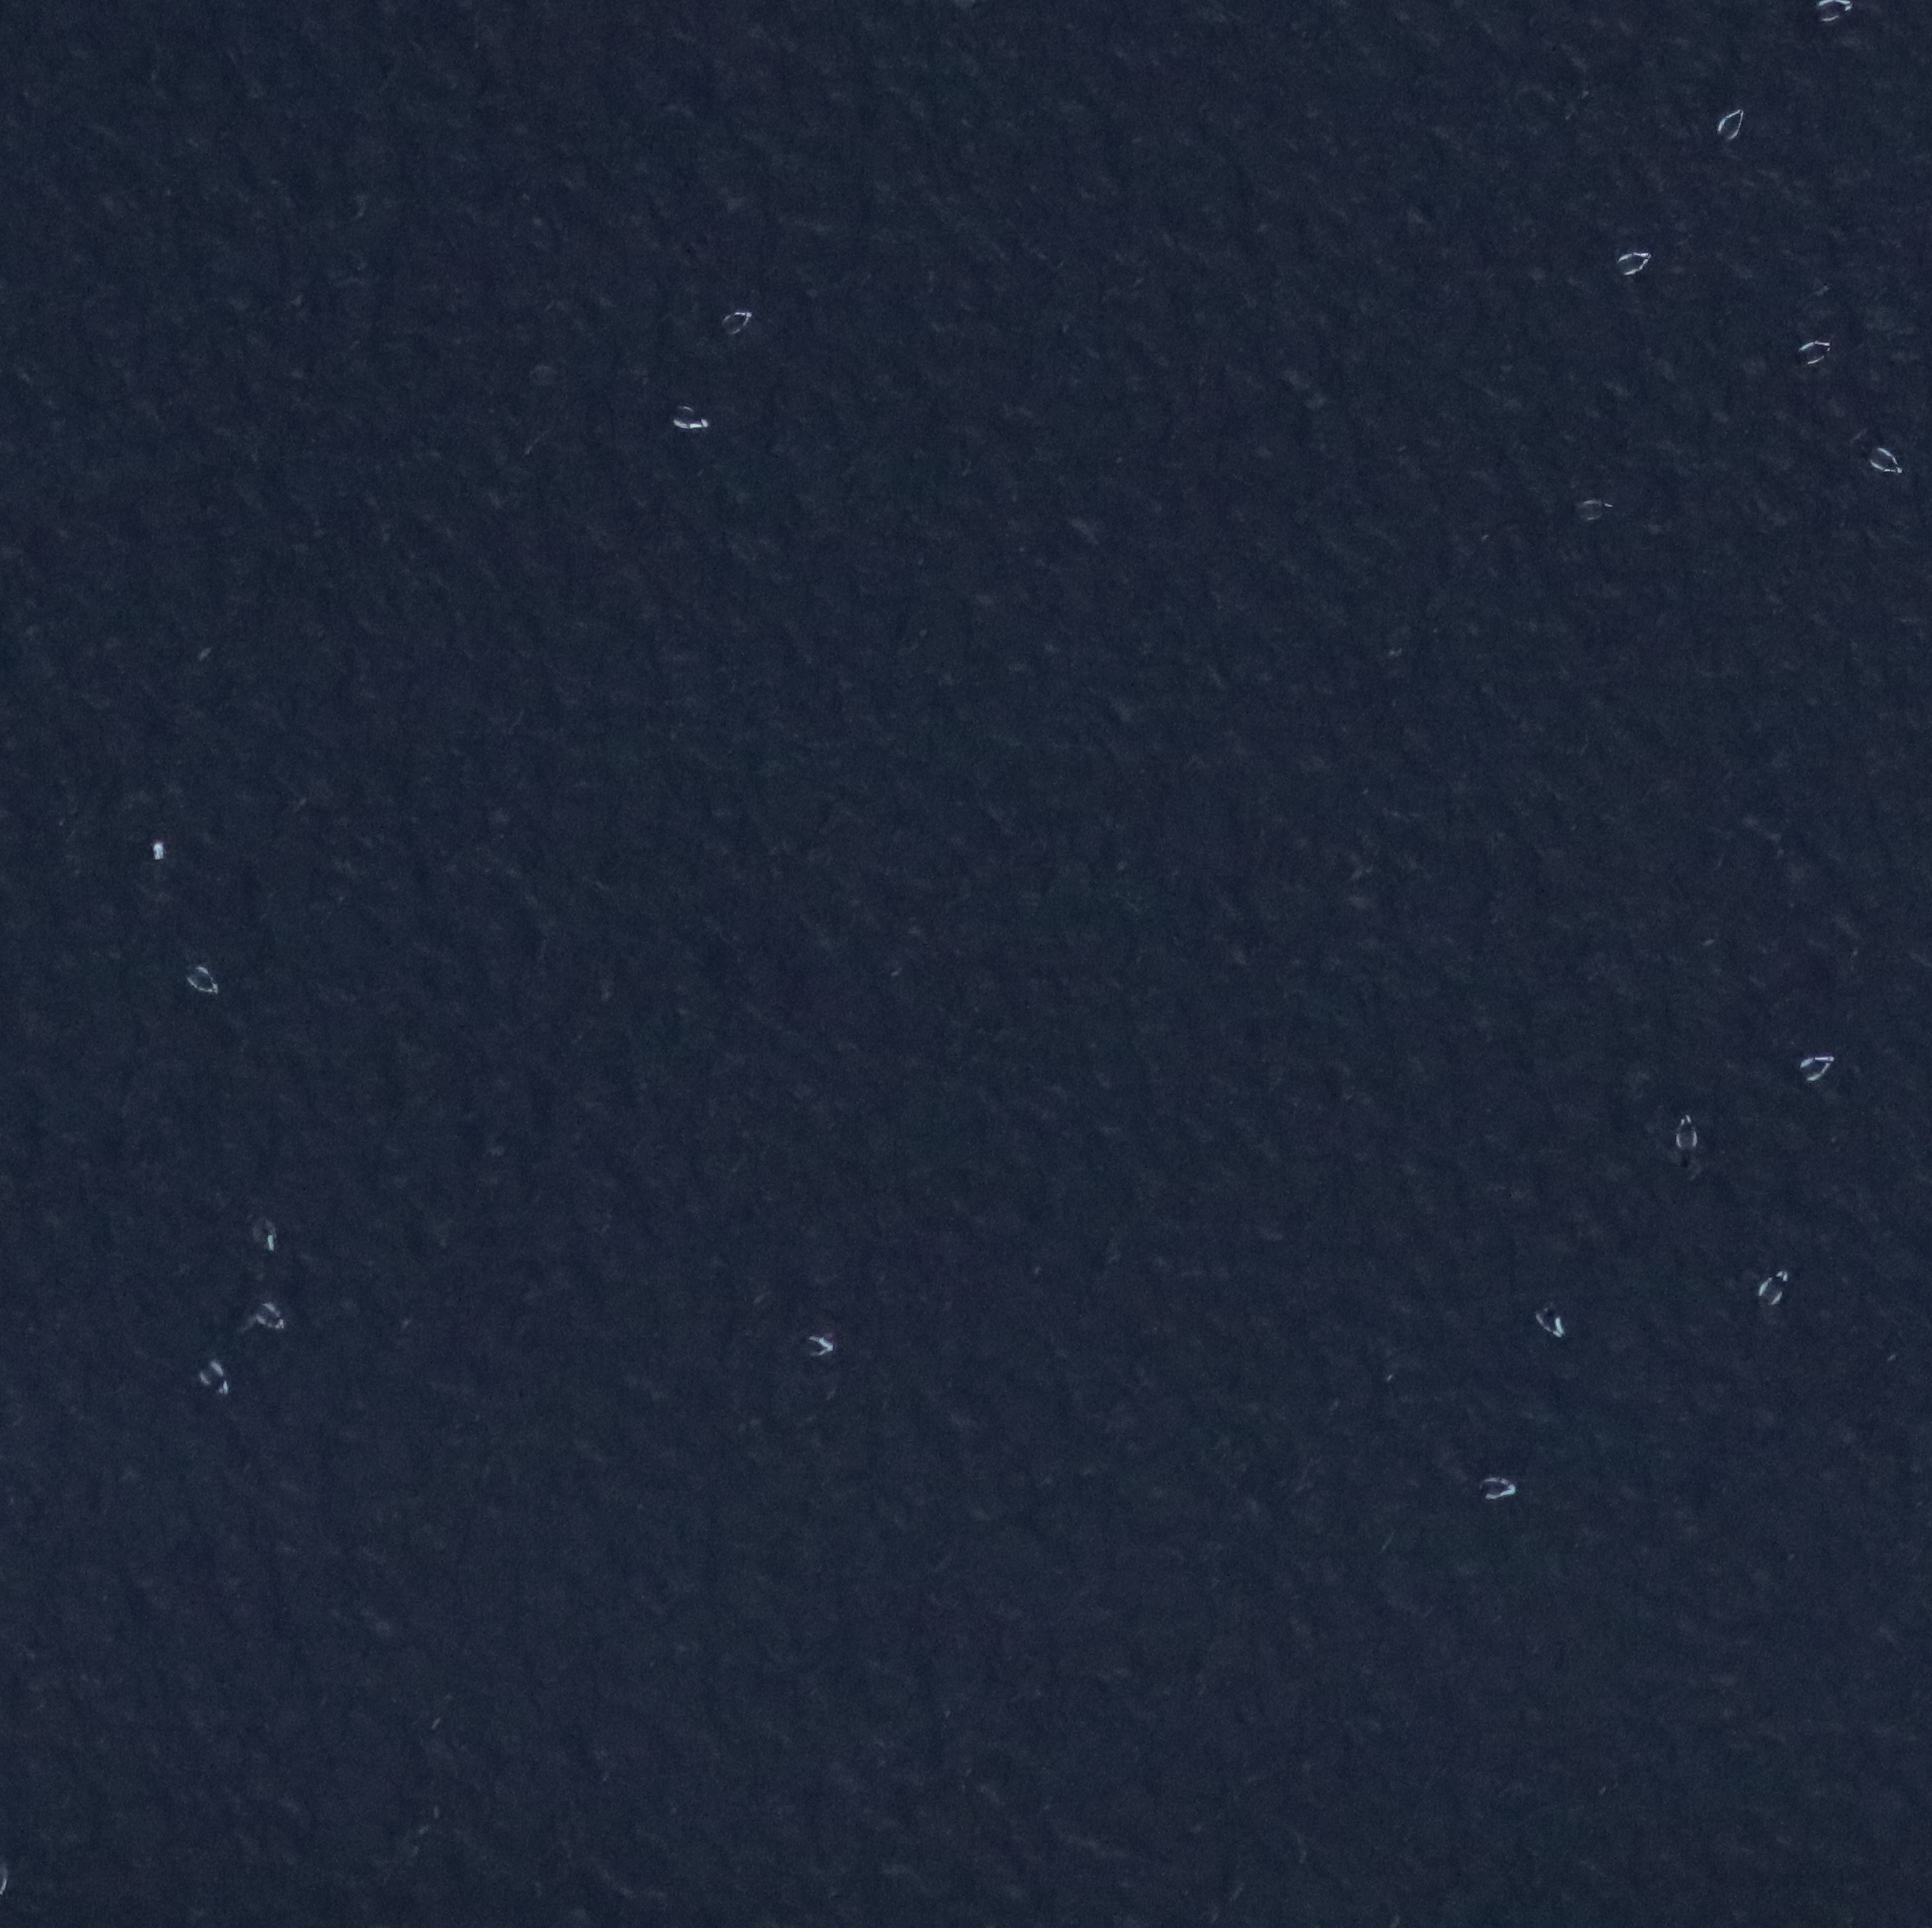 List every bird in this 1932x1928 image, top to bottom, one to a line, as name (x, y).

brant (1831, 10)
brant (1731, 126)
brant (1632, 263)
brant (733, 324)
brant (1814, 353)
brant (688, 417)
brant (1881, 459)
brant (1591, 510)
brant (202, 979)
brant (1815, 1068)
brant (1687, 1141)
brant (266, 1233)
brant (1771, 1291)
brant (265, 1314)
brant (1547, 1321)
brant (821, 1344)
brant (211, 1373)
brant (1496, 1487)